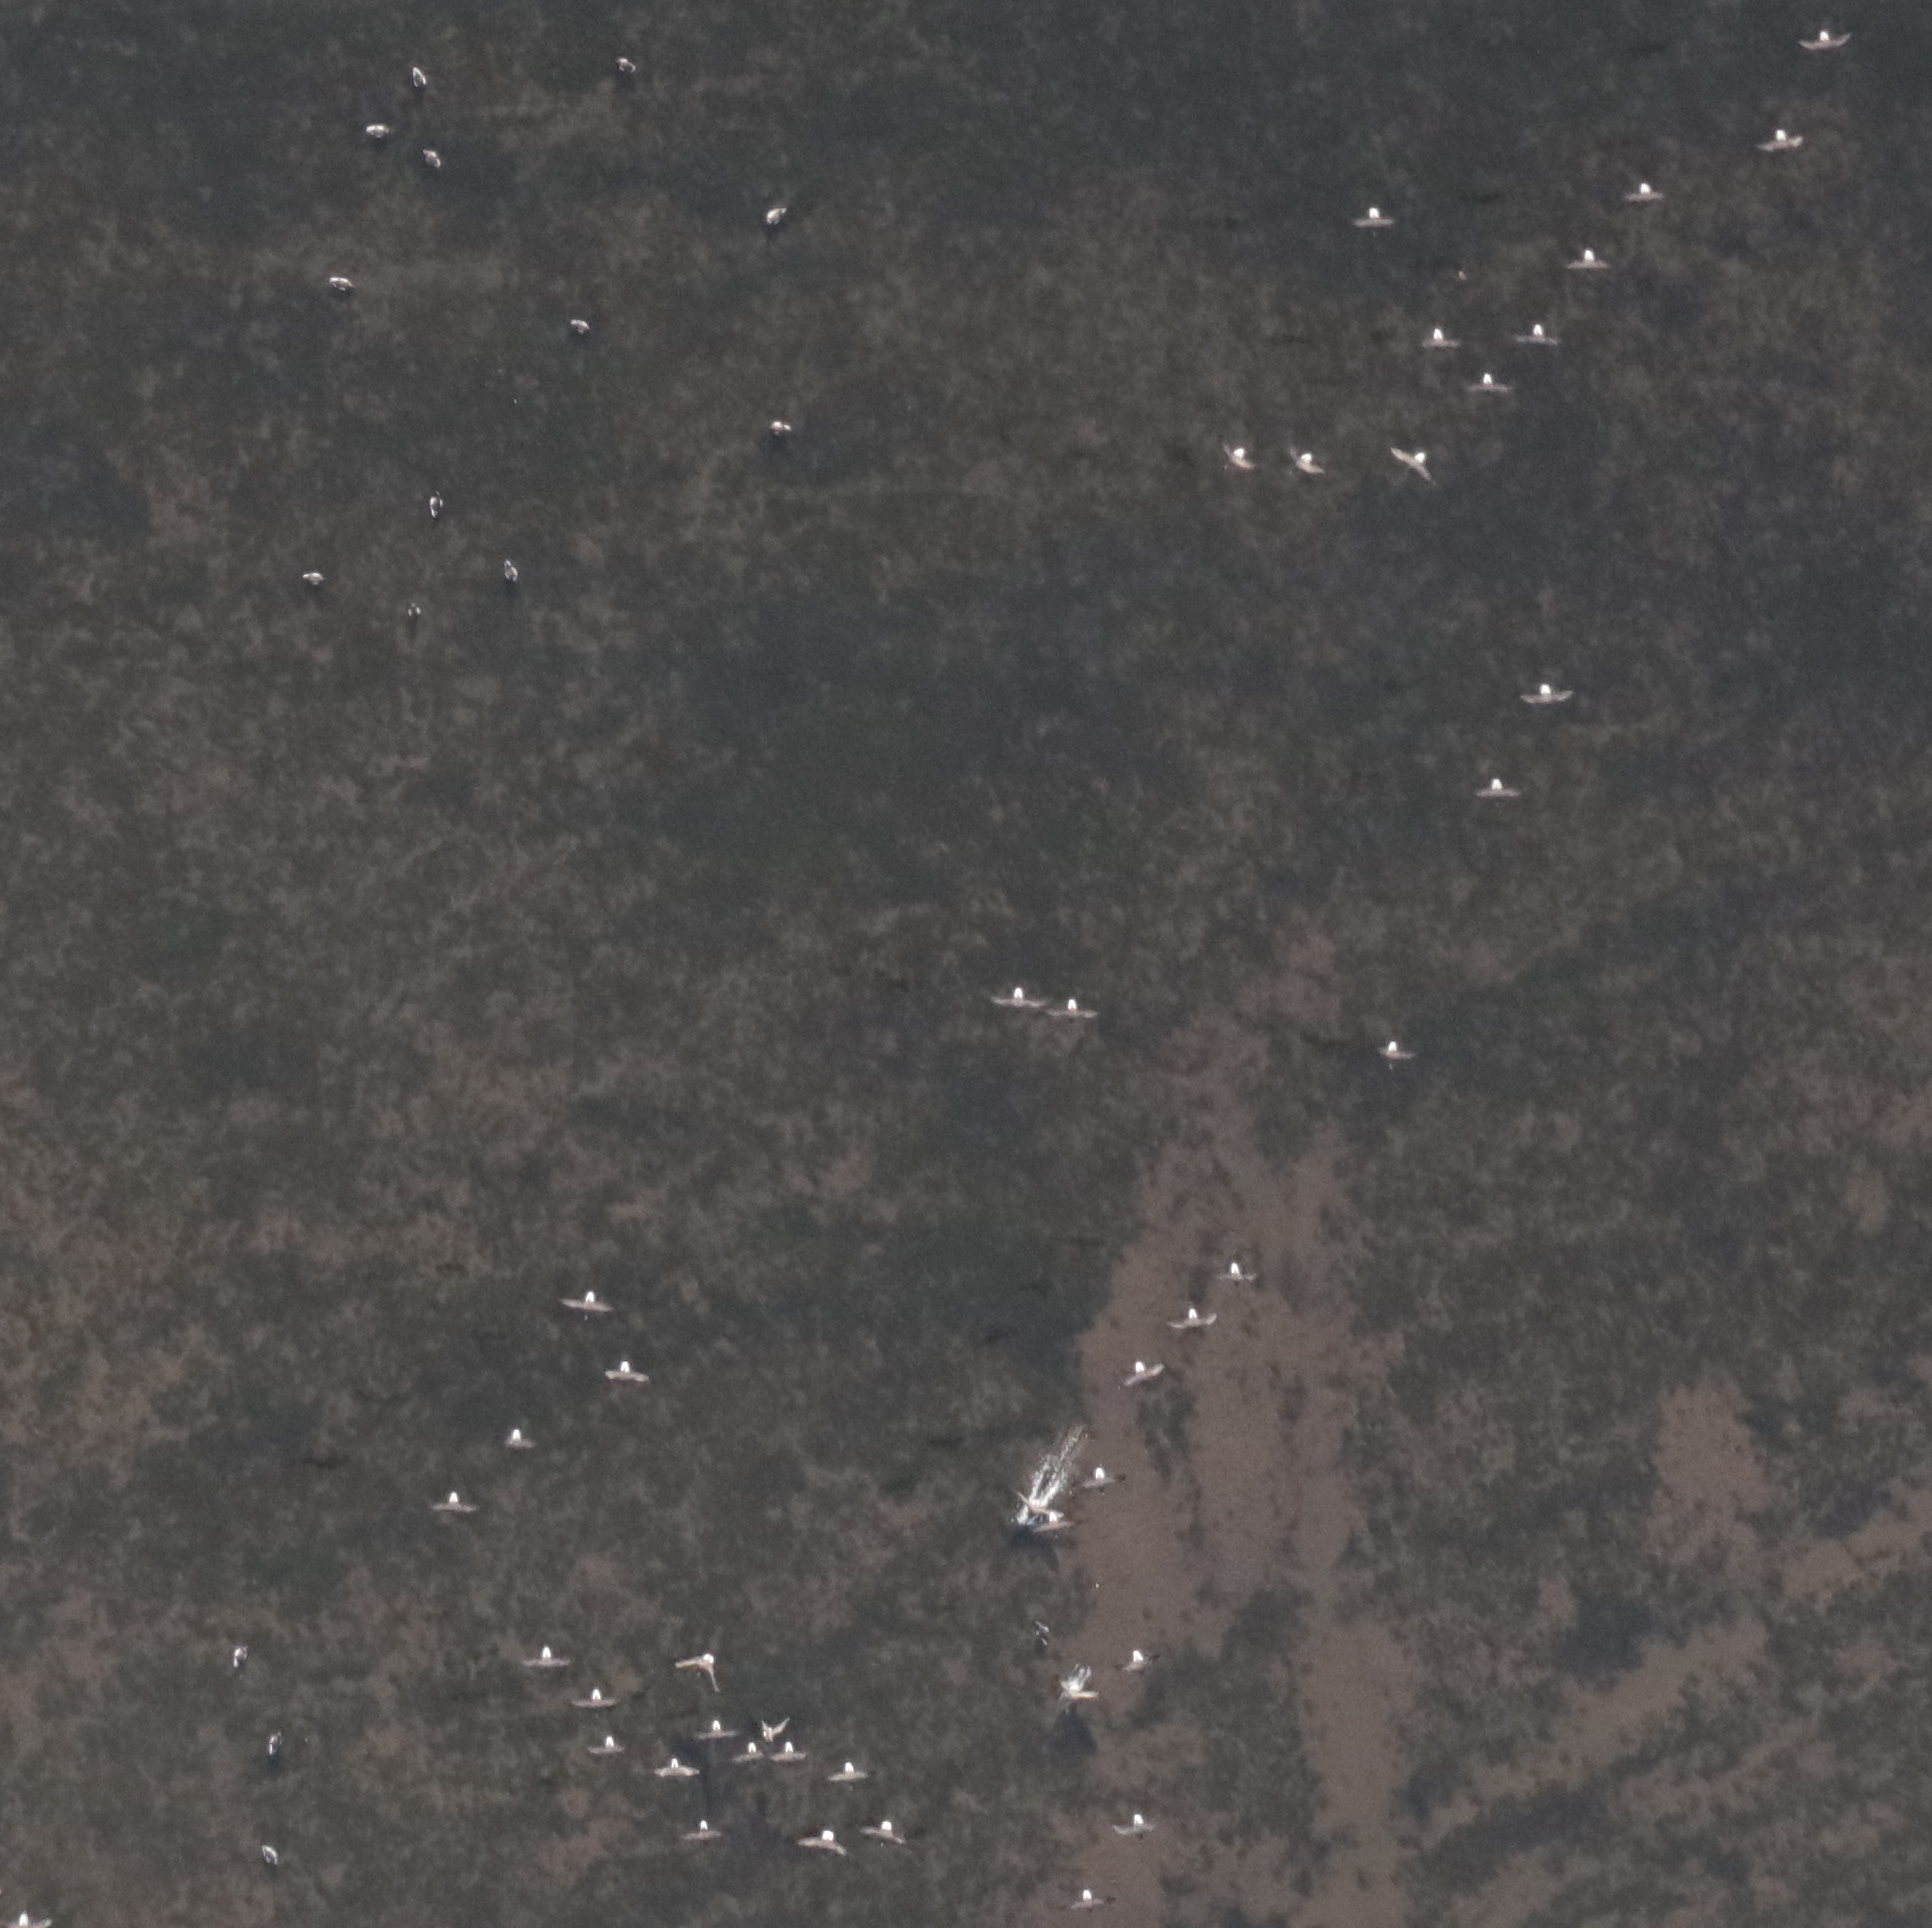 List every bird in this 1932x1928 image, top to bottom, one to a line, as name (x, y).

brant (1830, 39)
brant (629, 69)
brant (415, 78)
brant (375, 133)
brant (1780, 144)
brant (431, 158)
brant (1650, 190)
brant (1377, 222)
brant (779, 223)
brant (1578, 261)
brant (334, 284)
brant (590, 324)
brant (1533, 335)
brant (1435, 337)
brant (1478, 376)
brant (777, 428)
brant (1237, 461)
brant (1303, 463)
brant (1413, 463)
brant (434, 499)
brant (509, 568)
brant (308, 583)
brant (415, 617)
brant (1547, 692)
brant (1493, 793)
brant (1026, 994)
brant (1070, 1015)
brant (1396, 1050)
brant (1243, 1269)
brant (596, 1305)
brant (1201, 1317)
brant (1147, 1370)
brant (635, 1375)
brant (515, 1443)
brant (1102, 1476)
brant (451, 1504)
brant (1025, 1509)
brant (1051, 1528)
brant (1048, 1630)
brant (236, 1655)
brant (1147, 1657)
brant (546, 1660)
brant (703, 1667)
brant (1082, 1690)
brant (593, 1702)
brant (718, 1729)
brant (775, 1729)
brant (611, 1748)
brant (276, 1750)
brant (800, 1758)
brant (751, 1759)
brant (688, 1763)
brant (848, 1774)
brant (1143, 1825)
brant (882, 1829)
brant (713, 1835)
brant (835, 1839)
brant (270, 1853)
brant (1089, 1888)
brant (25, 1919)